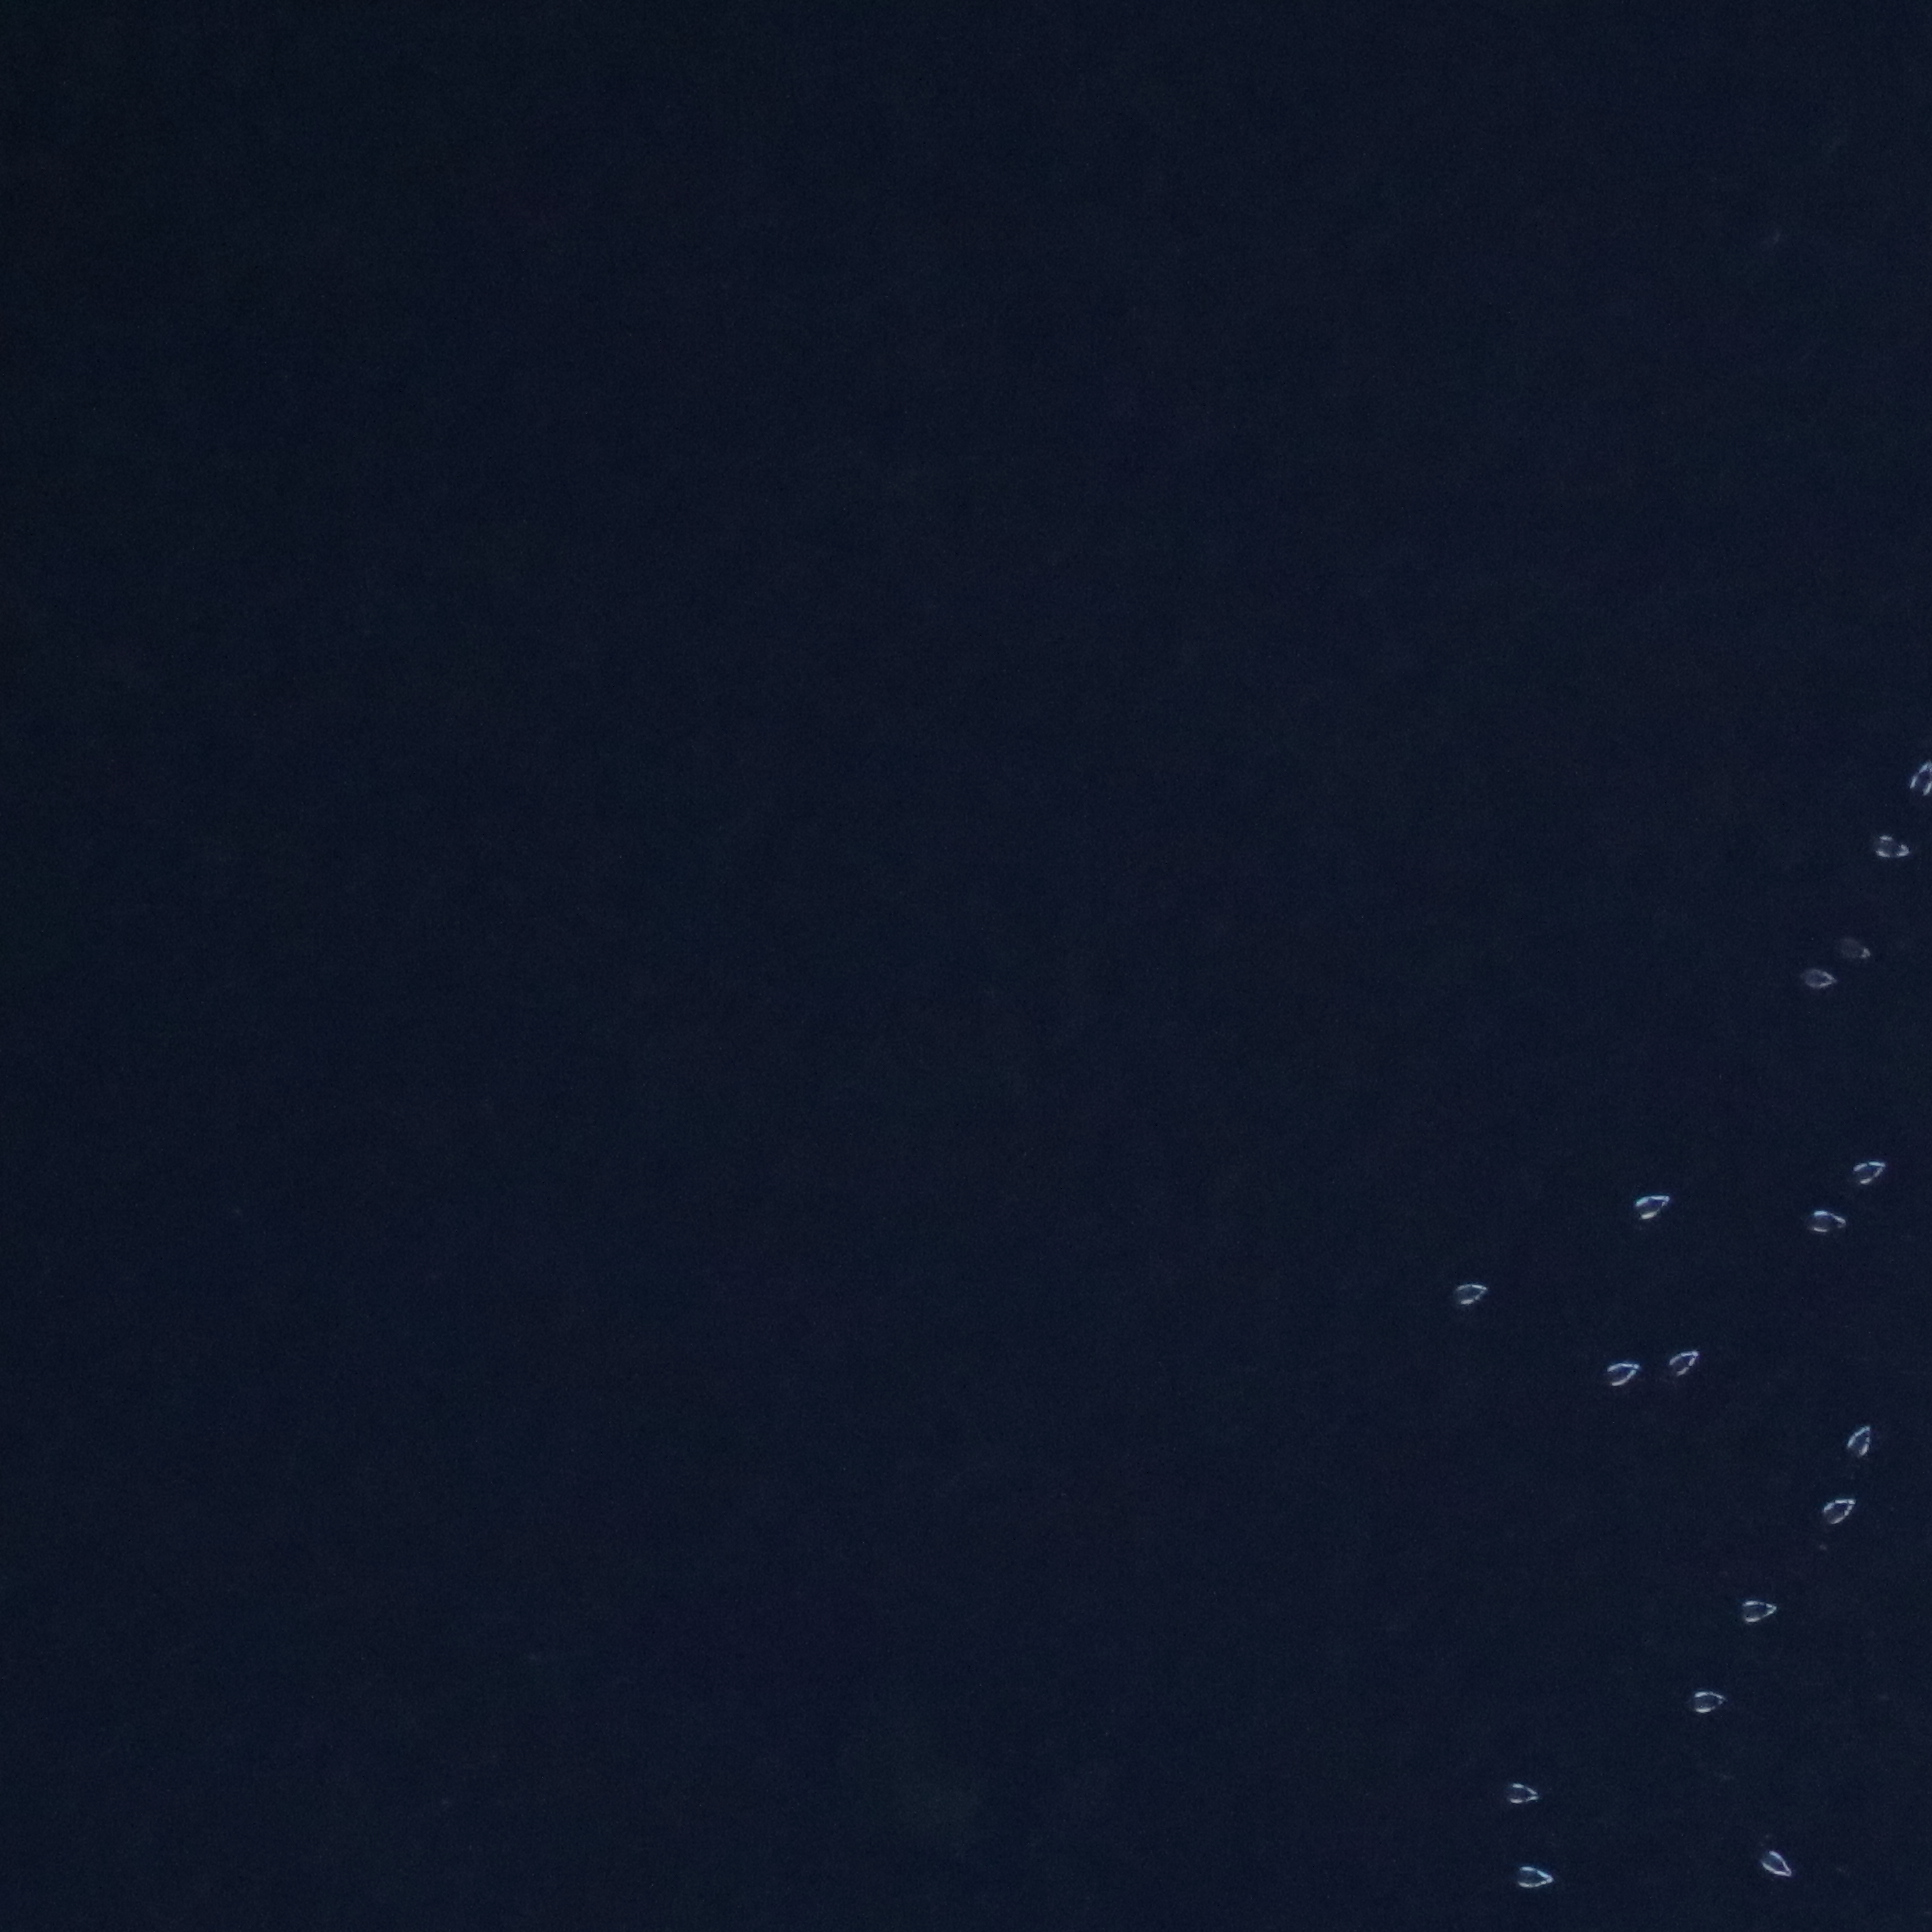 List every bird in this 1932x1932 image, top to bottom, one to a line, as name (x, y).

brant (1922, 781)
brant (1886, 847)
brant (1847, 947)
brant (1817, 976)
brant (1867, 1172)
brant (1651, 1206)
brant (1822, 1222)
brant (1466, 1294)
brant (1682, 1362)
brant (1618, 1372)
brant (1857, 1441)
brant (1838, 1512)
brant (1753, 1611)
brant (1704, 1701)
brant (1521, 1793)
brant (1776, 1863)
brant (1527, 1876)